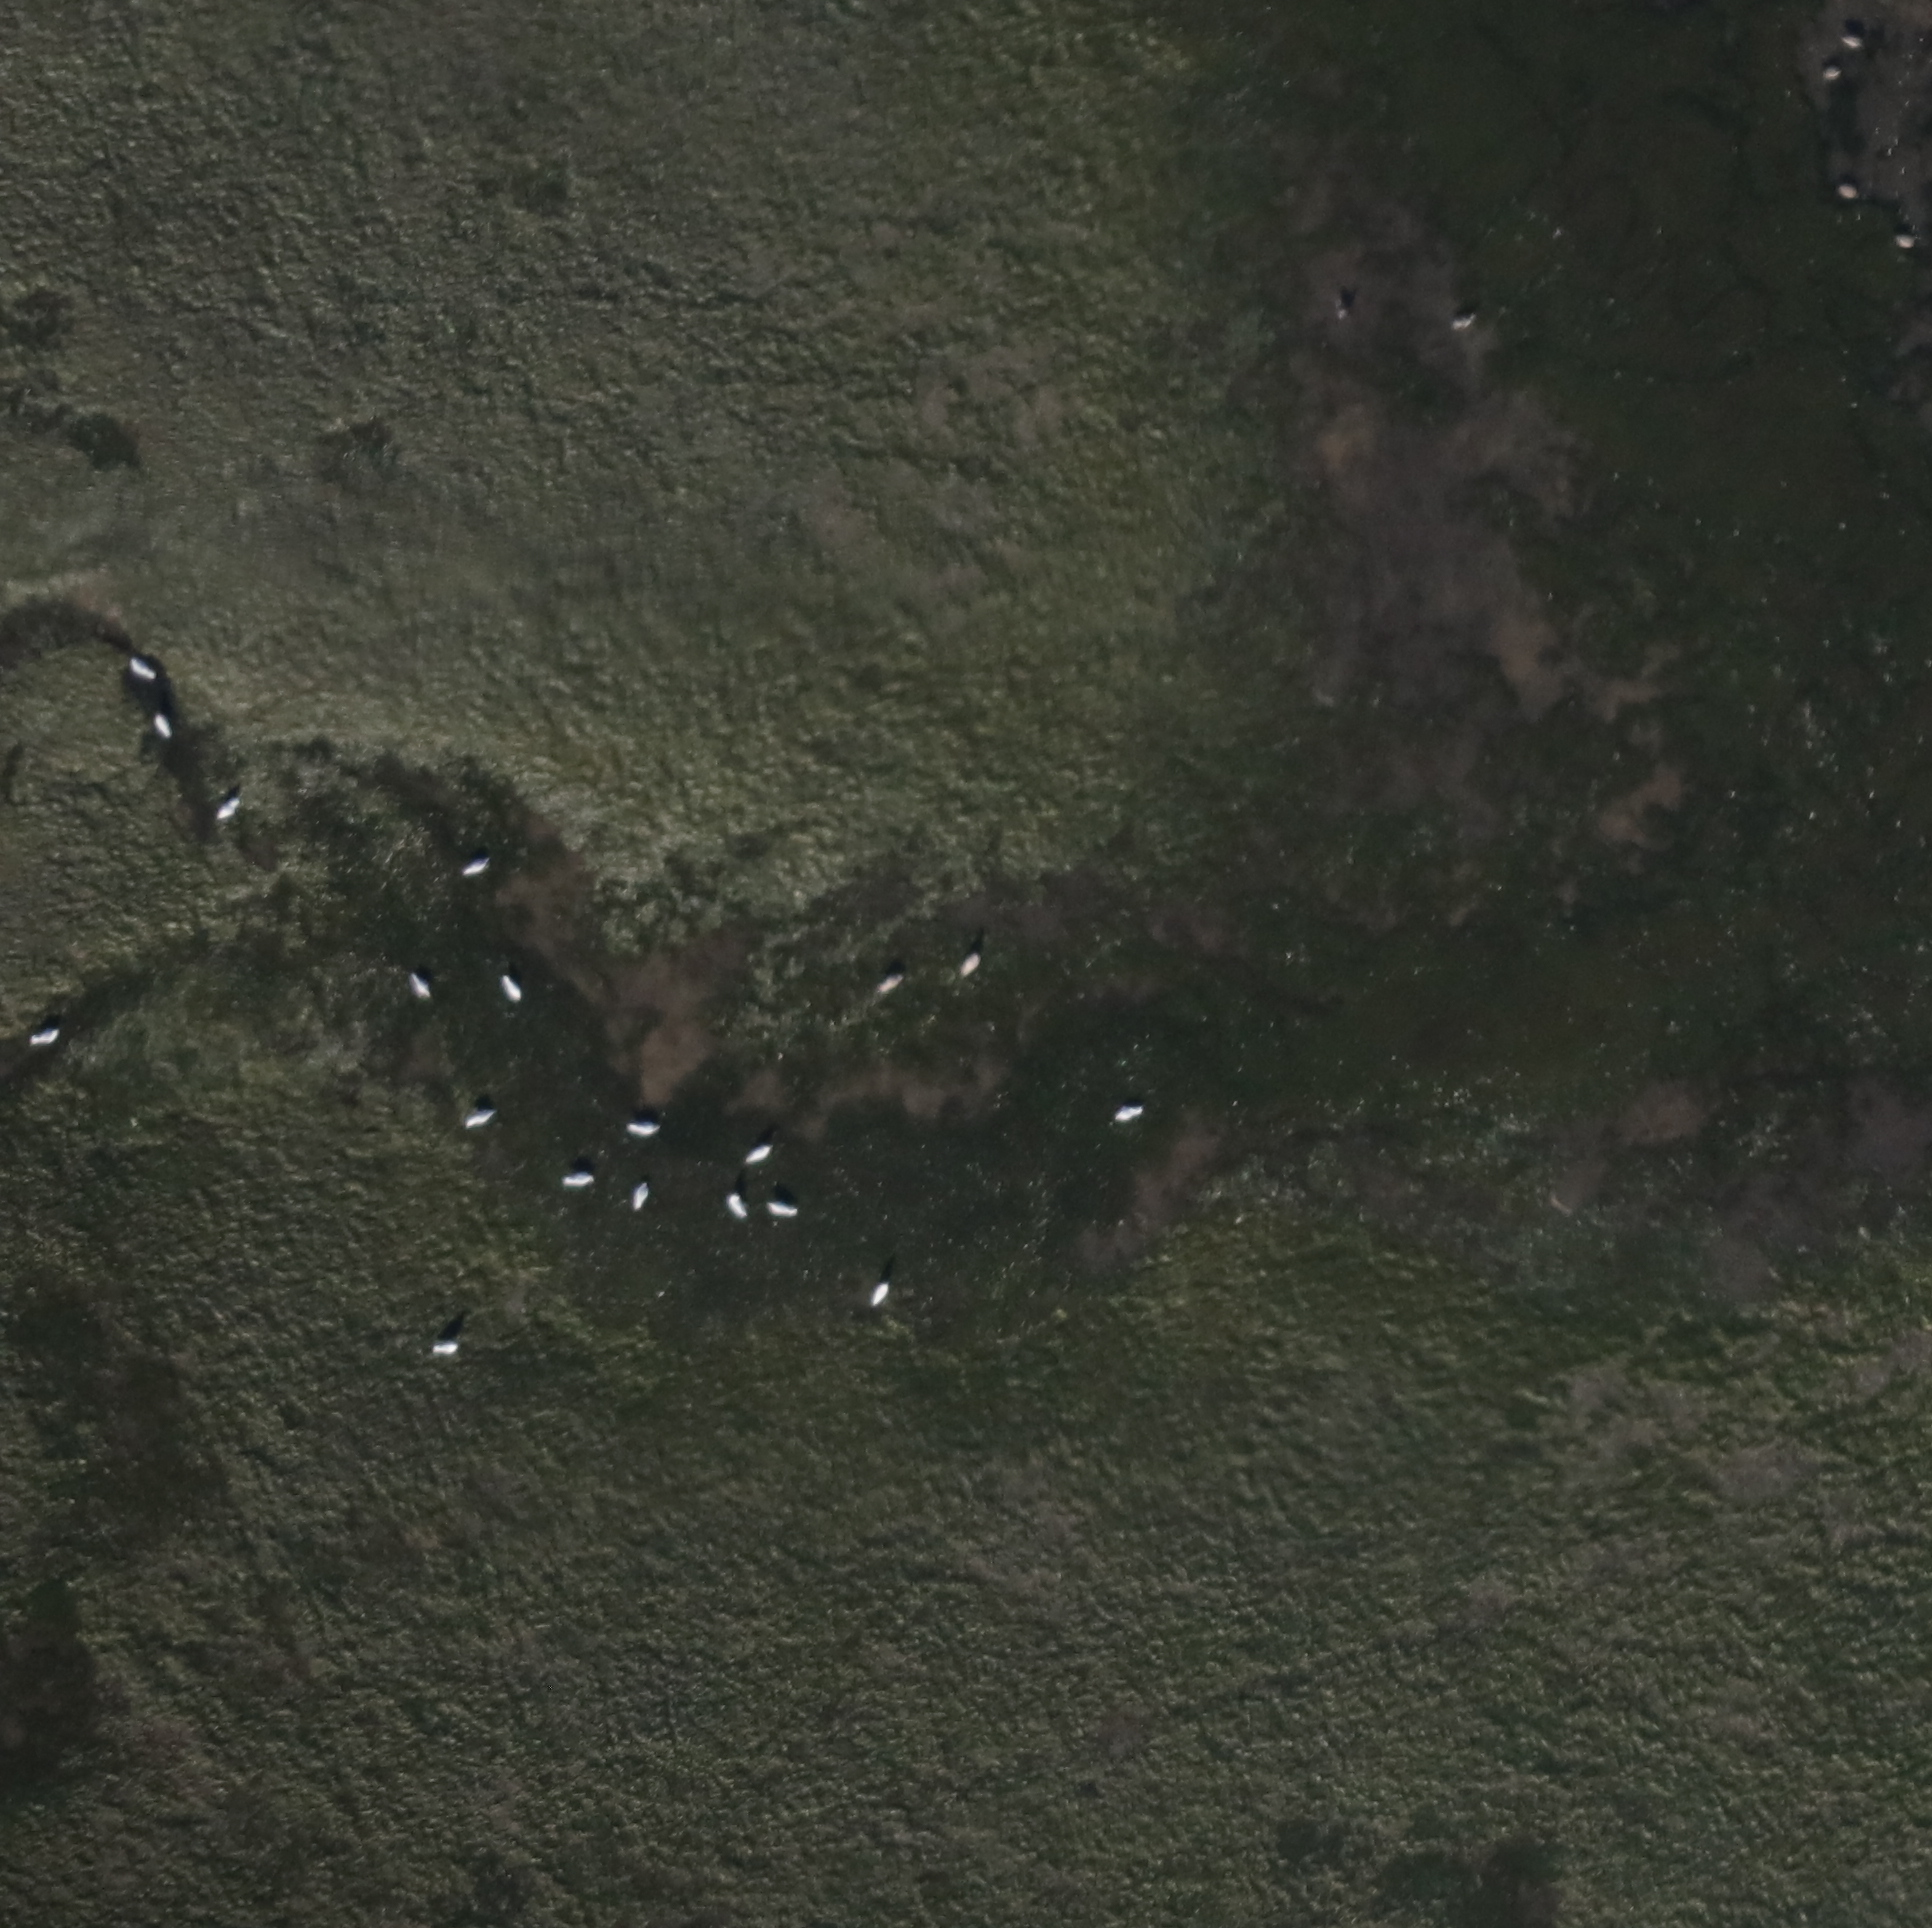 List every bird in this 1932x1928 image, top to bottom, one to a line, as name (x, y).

Canada goose (1851, 40)
Canada goose (1833, 73)
Canada goose (1848, 190)
Canada goose (1907, 241)
brant (1342, 306)
brant (1469, 318)
gull (143, 668)
gull (162, 727)
gull (228, 807)
gull (475, 867)
Canada goose (969, 961)
Canada goose (892, 985)
gull (420, 986)
gull (511, 994)
gull (45, 1035)
gull (1130, 1112)
gull (481, 1116)
gull (643, 1128)
gull (758, 1154)
gull (578, 1178)
gull (640, 1195)
gull (739, 1207)
gull (782, 1209)
gull (877, 1294)
gull (443, 1347)